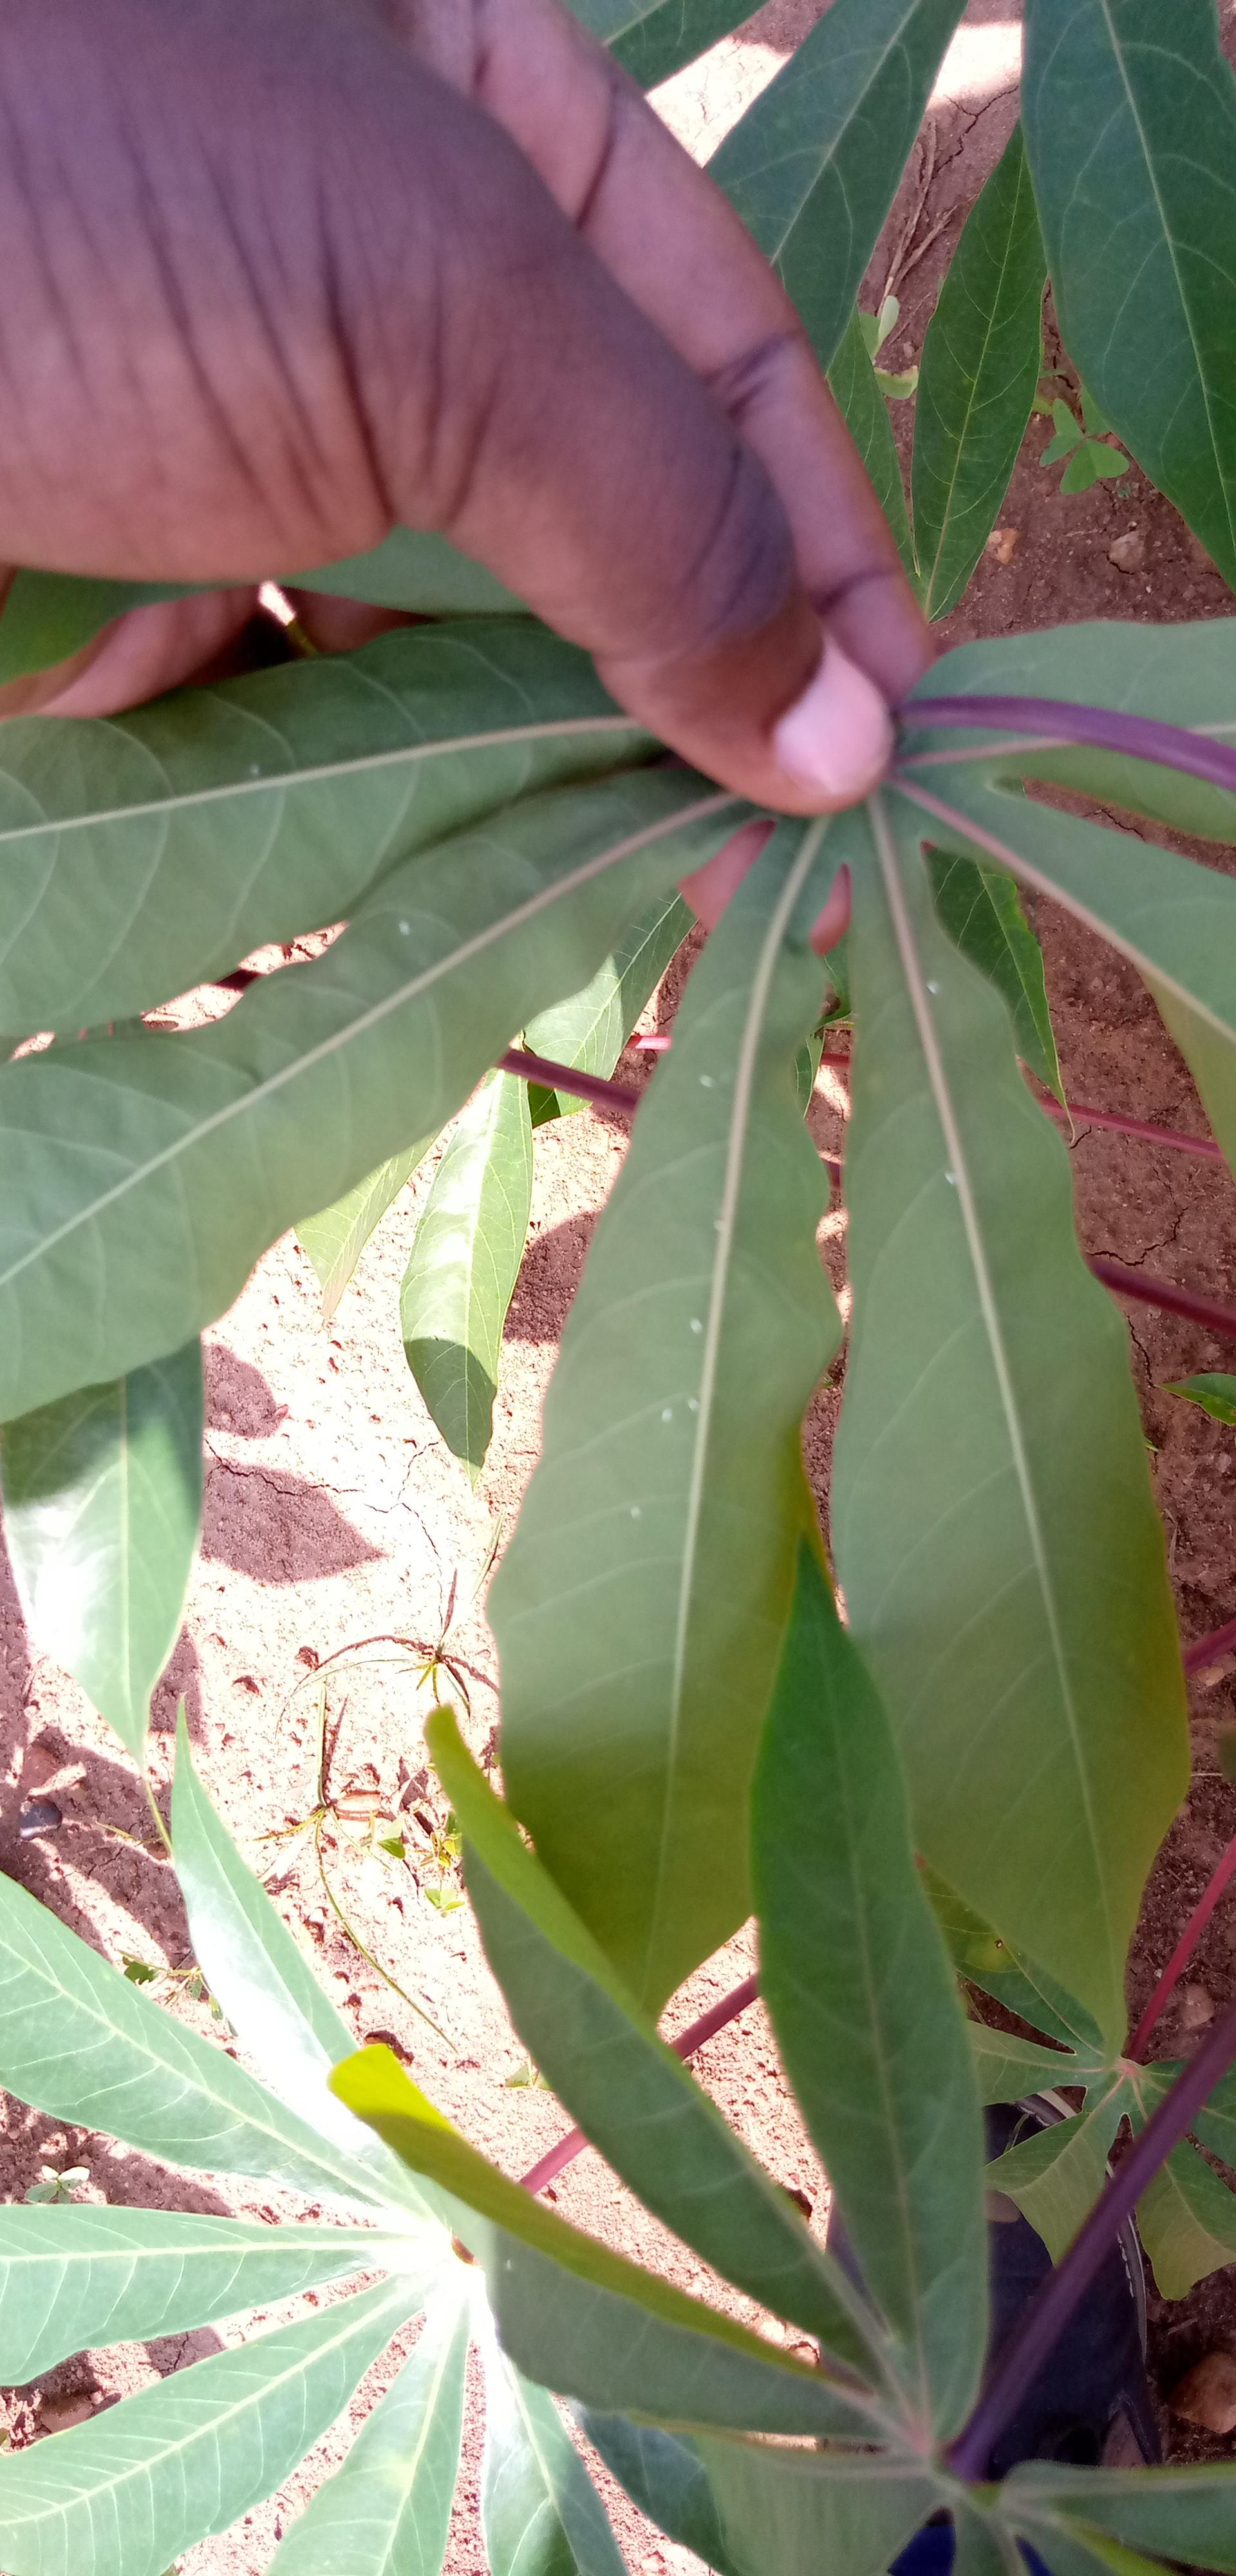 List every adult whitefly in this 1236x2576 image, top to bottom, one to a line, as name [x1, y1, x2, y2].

whitefly [392, 916, 418, 949]
whitefly [906, 963, 951, 1015]
whitefly [691, 1058, 726, 1098]
whitefly [928, 1149, 975, 1201]
whitefly [706, 1204, 735, 1241]
whitefly [674, 1303, 711, 1340]
whitefly [679, 1385, 704, 1417]
whitefly [651, 1396, 678, 1427]
whitefly [622, 1492, 659, 1528]